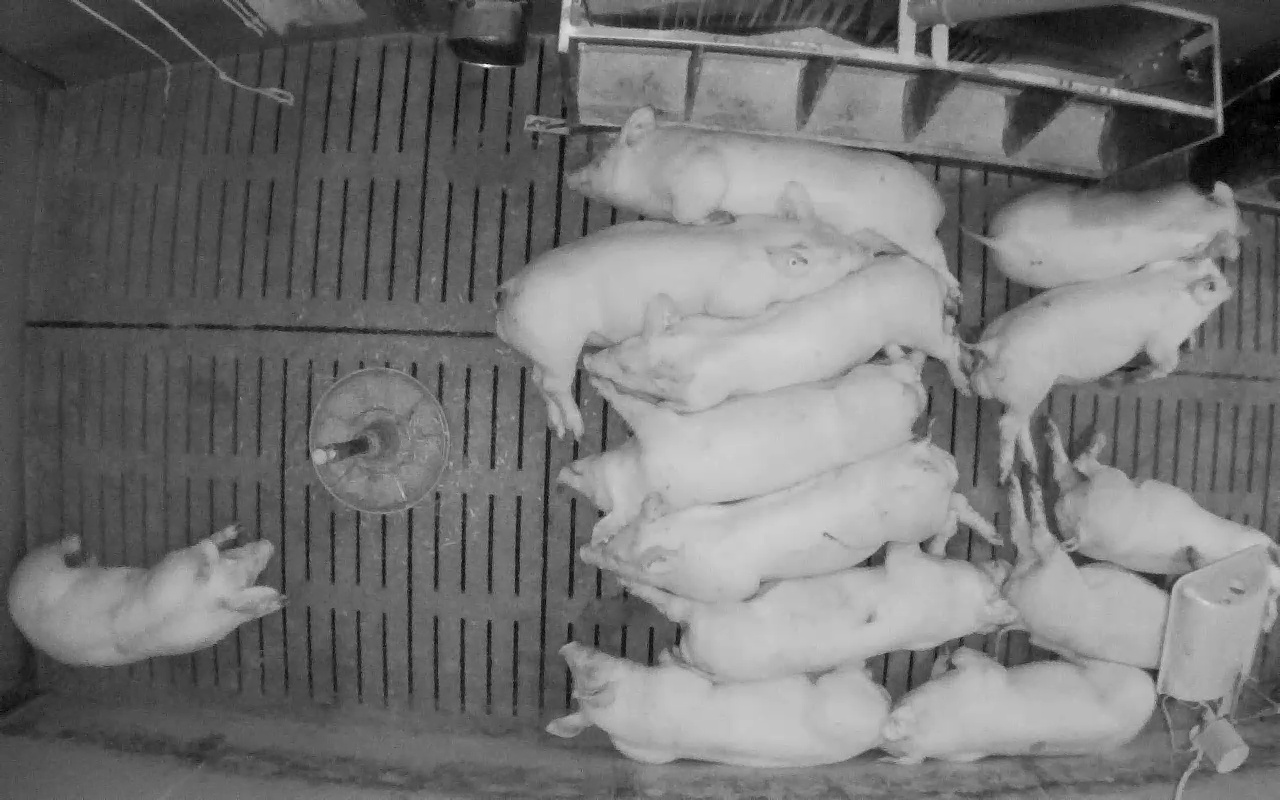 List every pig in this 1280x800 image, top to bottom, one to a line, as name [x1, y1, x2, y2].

pig [565, 106, 964, 315]
pig [495, 181, 878, 444]
pig [960, 181, 1250, 292]
pig [581, 252, 976, 415]
pig [958, 257, 1234, 486]
pig [556, 346, 928, 548]
pig [1043, 415, 1278, 635]
pig [579, 418, 1005, 600]
pig [994, 475, 1211, 671]
pig [618, 508, 1018, 685]
pig [8, 523, 290, 665]
pig [876, 635, 1158, 768]
pig [543, 643, 891, 769]